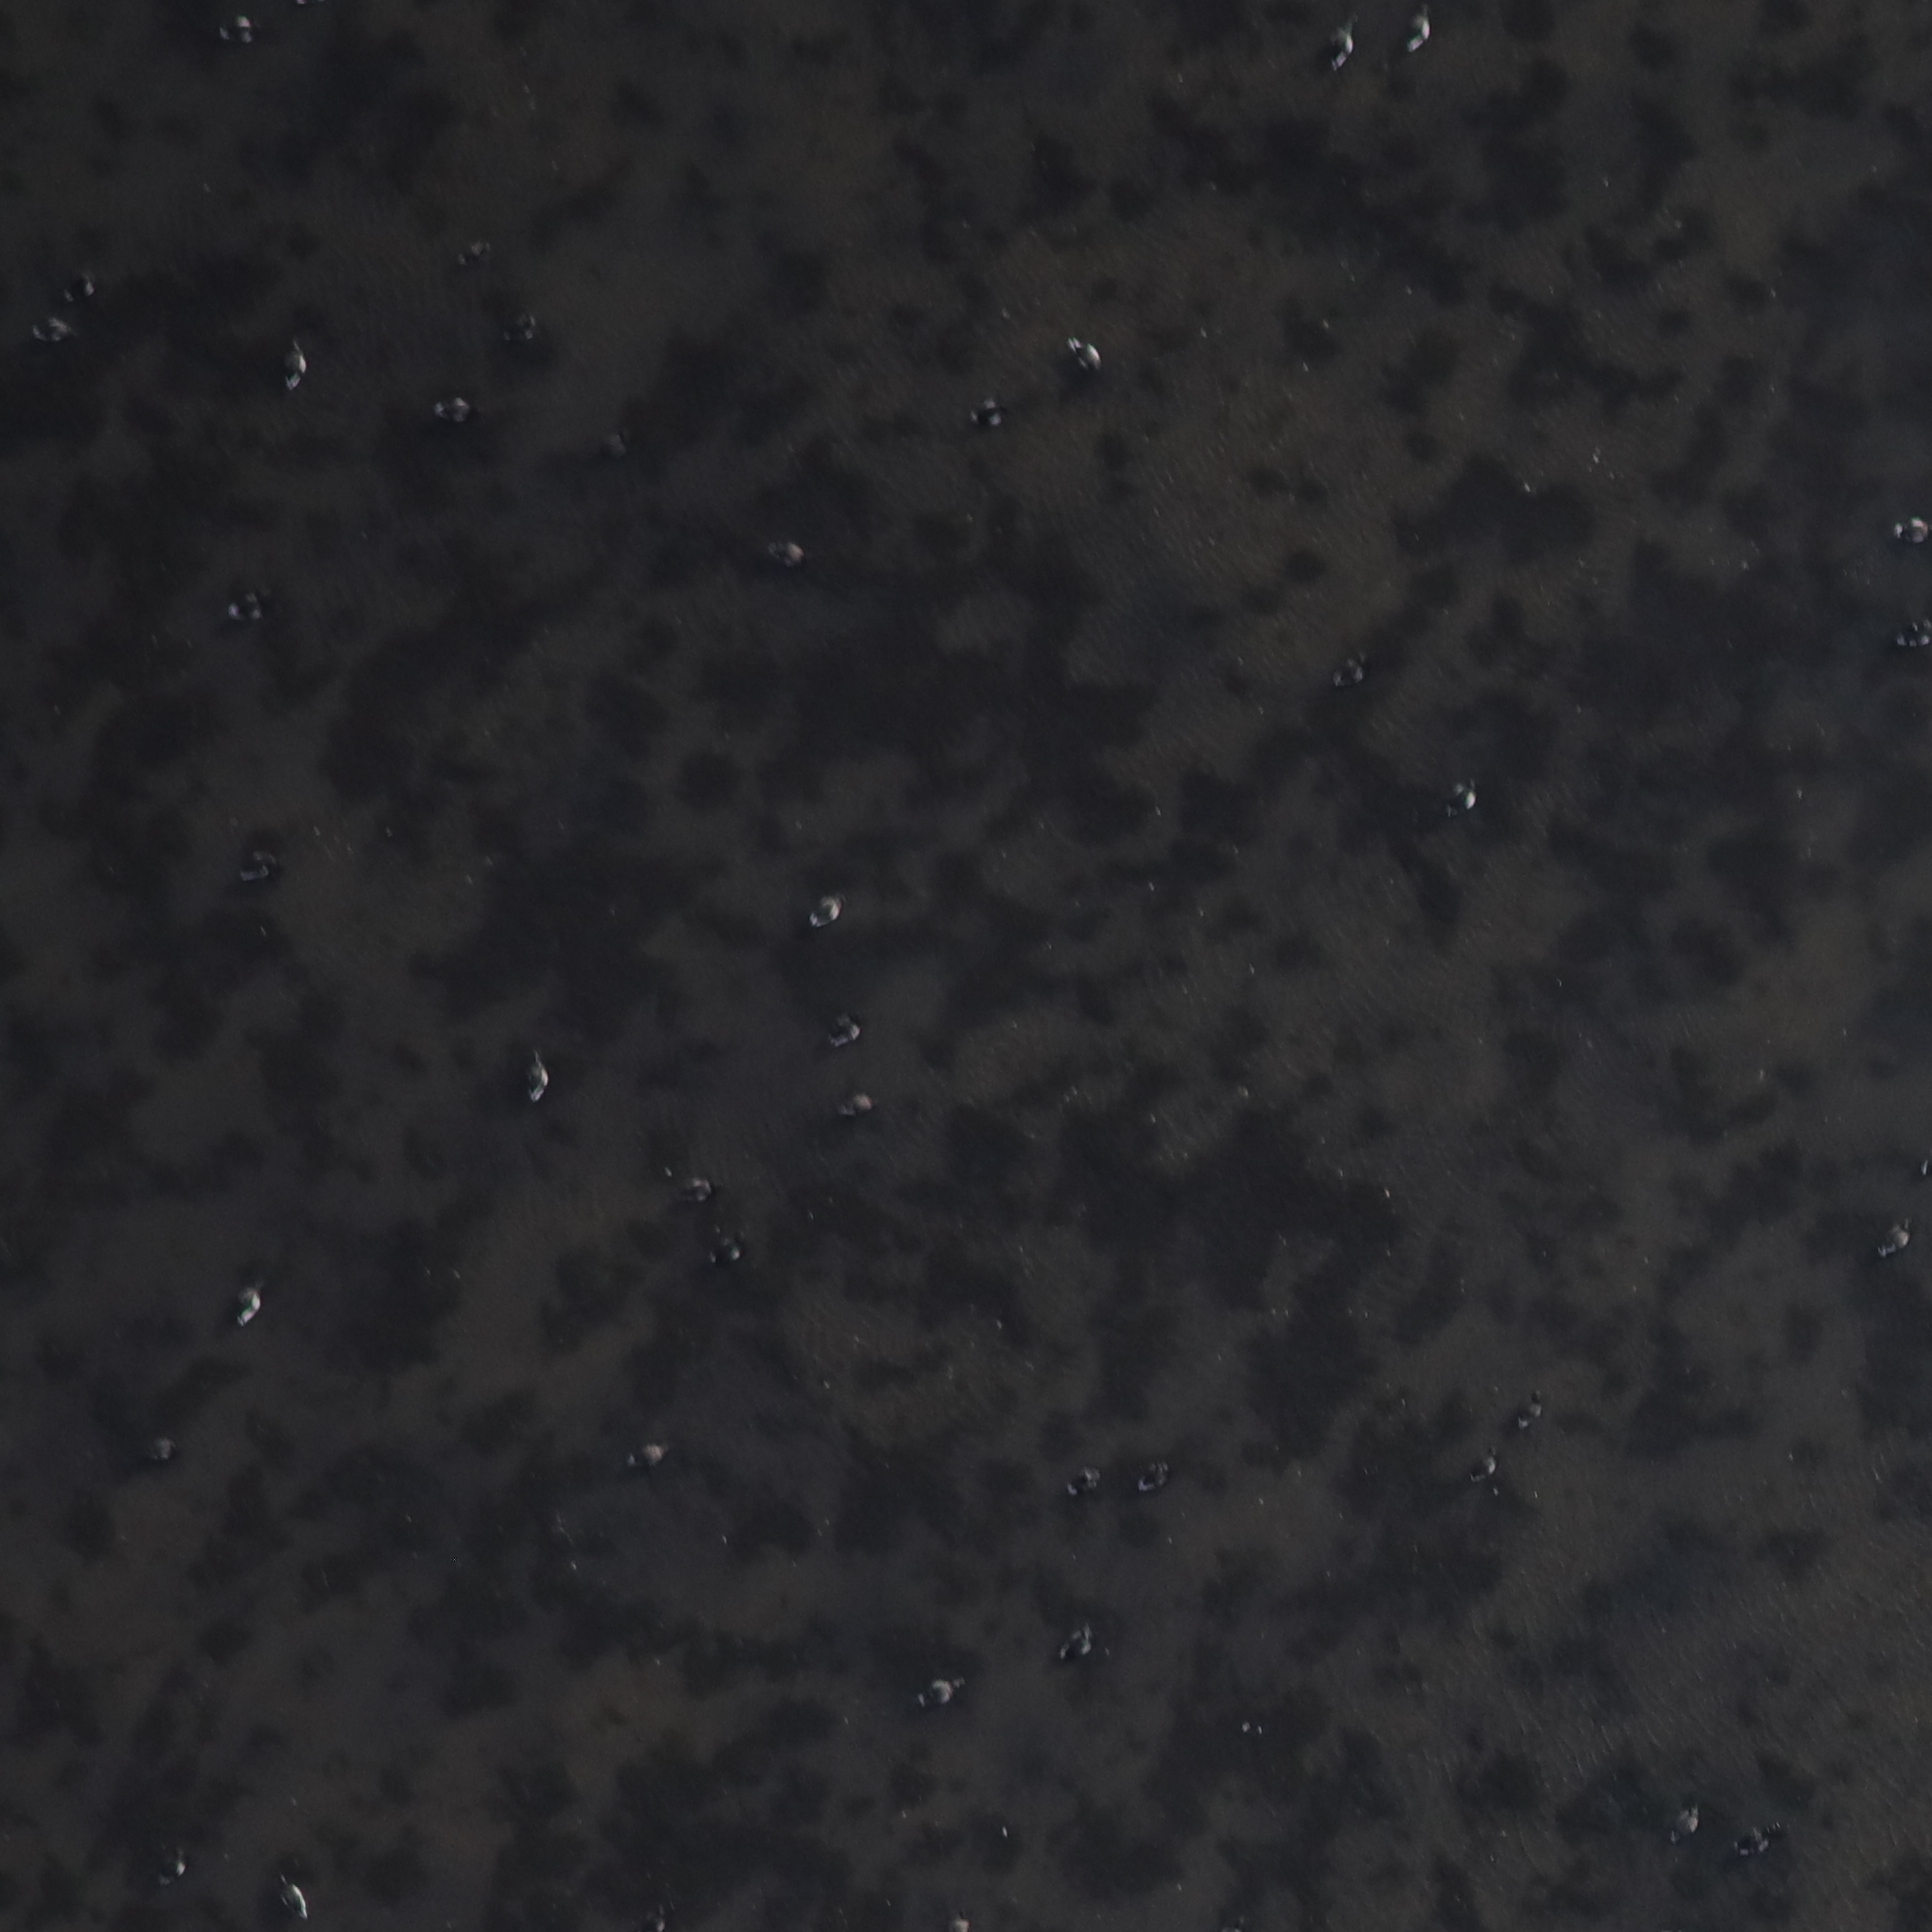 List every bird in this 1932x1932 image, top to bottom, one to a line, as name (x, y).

brant (242, 30)
brant (1420, 30)
brant (1339, 44)
brant (468, 254)
brant (85, 286)
brant (42, 329)
brant (518, 330)
brant (1087, 358)
brant (295, 366)
brant (452, 408)
brant (987, 412)
brant (613, 445)
brant (1917, 531)
brant (785, 554)
brant (250, 608)
brant (1916, 632)
brant (1350, 675)
brant (1464, 798)
brant (258, 864)
brant (829, 910)
brant (845, 1025)
brant (536, 1075)
brant (863, 1100)
brant (691, 1190)
brant (1897, 1237)
brant (731, 1252)
brant (250, 1302)
brant (1531, 1408)
brant (163, 1445)
brant (655, 1454)
brant (1482, 1466)
brant (1154, 1475)
brant (1085, 1481)
brant (1077, 1644)
brant (938, 1693)
brant (1690, 1821)
brant (1756, 1842)
brant (170, 1869)
brant (292, 1898)
brant (652, 1922)
brant (959, 1925)